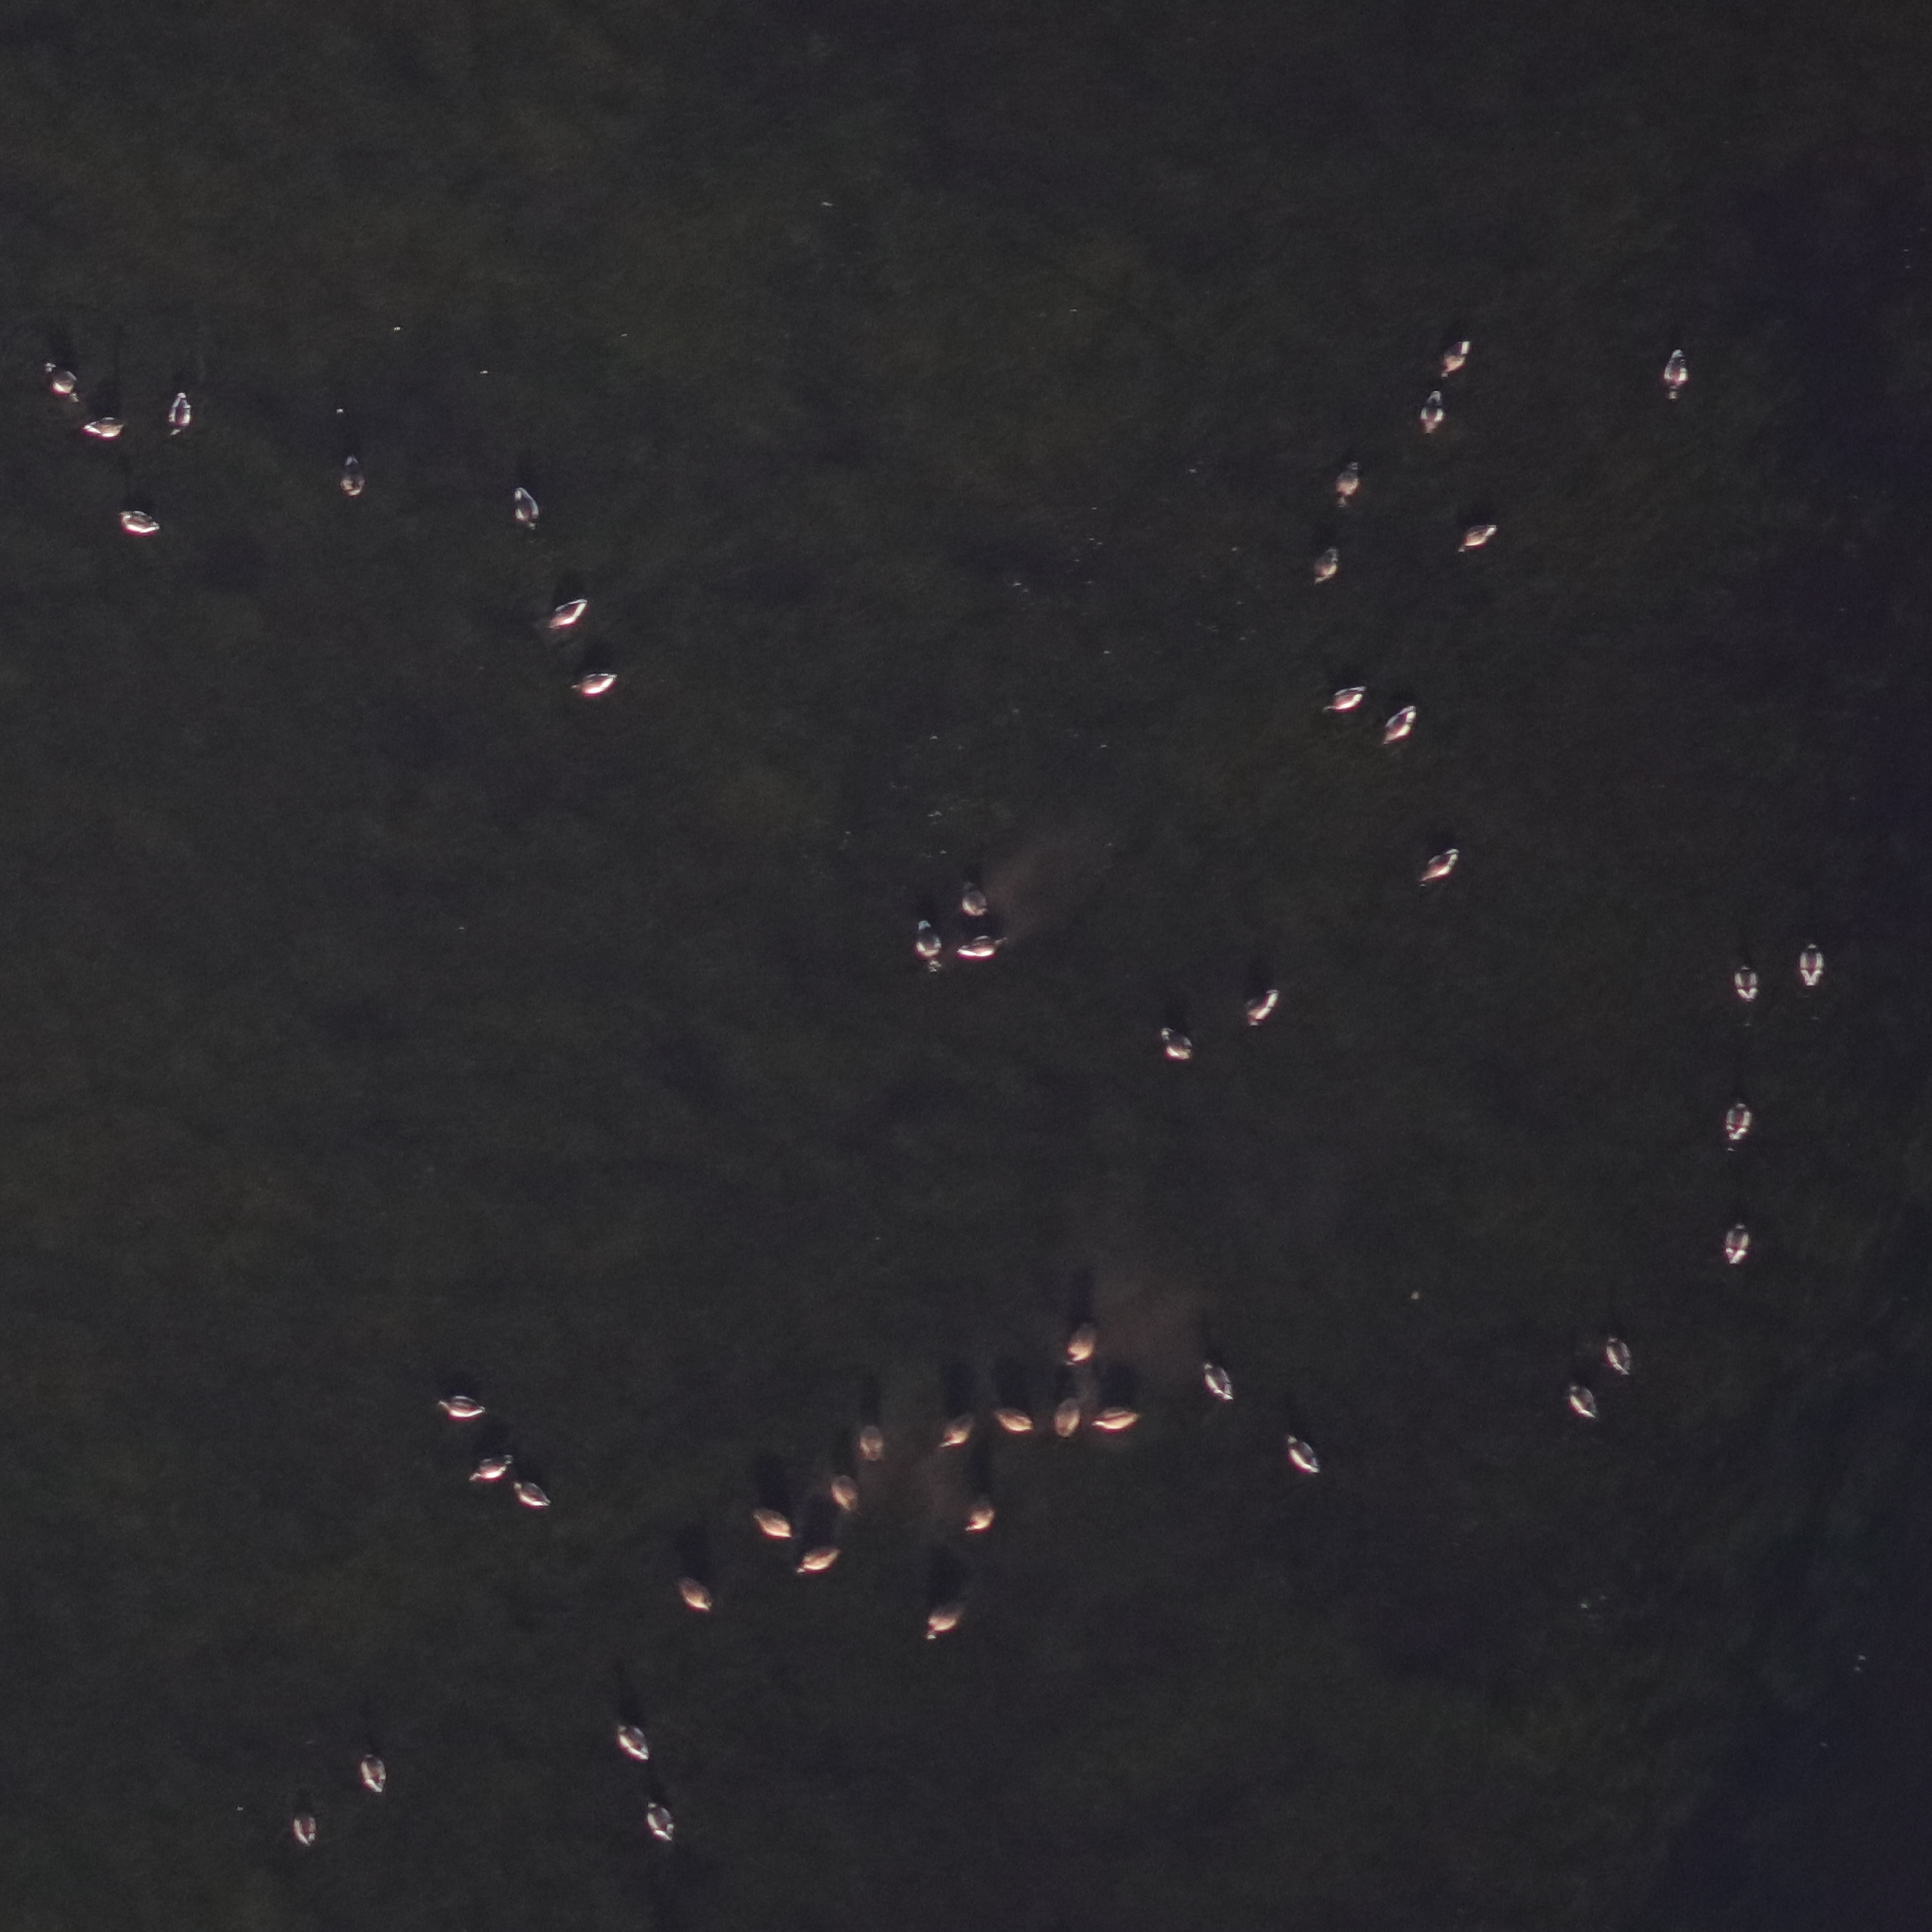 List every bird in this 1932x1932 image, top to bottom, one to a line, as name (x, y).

brant (1454, 360)
brant (1674, 373)
brant (63, 382)
brant (1431, 413)
brant (178, 415)
brant (103, 430)
brant (350, 476)
brant (1346, 486)
brant (526, 508)
brant (138, 522)
brant (1475, 536)
brant (1324, 564)
brant (564, 615)
brant (592, 684)
brant (1343, 699)
brant (1397, 726)
brant (1438, 866)
brant (974, 901)
brant (928, 944)
brant (977, 948)
brant (1809, 961)
brant (1745, 982)
brant (1261, 1006)
brant (1176, 1041)
brant (1737, 1120)
brant (1737, 1240)
Canada goose (1083, 1343)
brant (1616, 1354)
brant (1216, 1378)
brant (1582, 1398)
brant (461, 1406)
Canada goose (1069, 1413)
Canada goose (1012, 1416)
Canada goose (1115, 1416)
Canada goose (954, 1429)
Canada goose (871, 1441)
brant (1302, 1453)
brant (488, 1465)
brant (531, 1491)
Canada goose (846, 1491)
Canada goose (978, 1515)
Canada goose (772, 1521)
Canada goose (816, 1562)
Canada goose (695, 1594)
Canada goose (945, 1614)
brant (634, 1740)
brant (373, 1771)
brant (658, 1820)
brant (304, 1825)